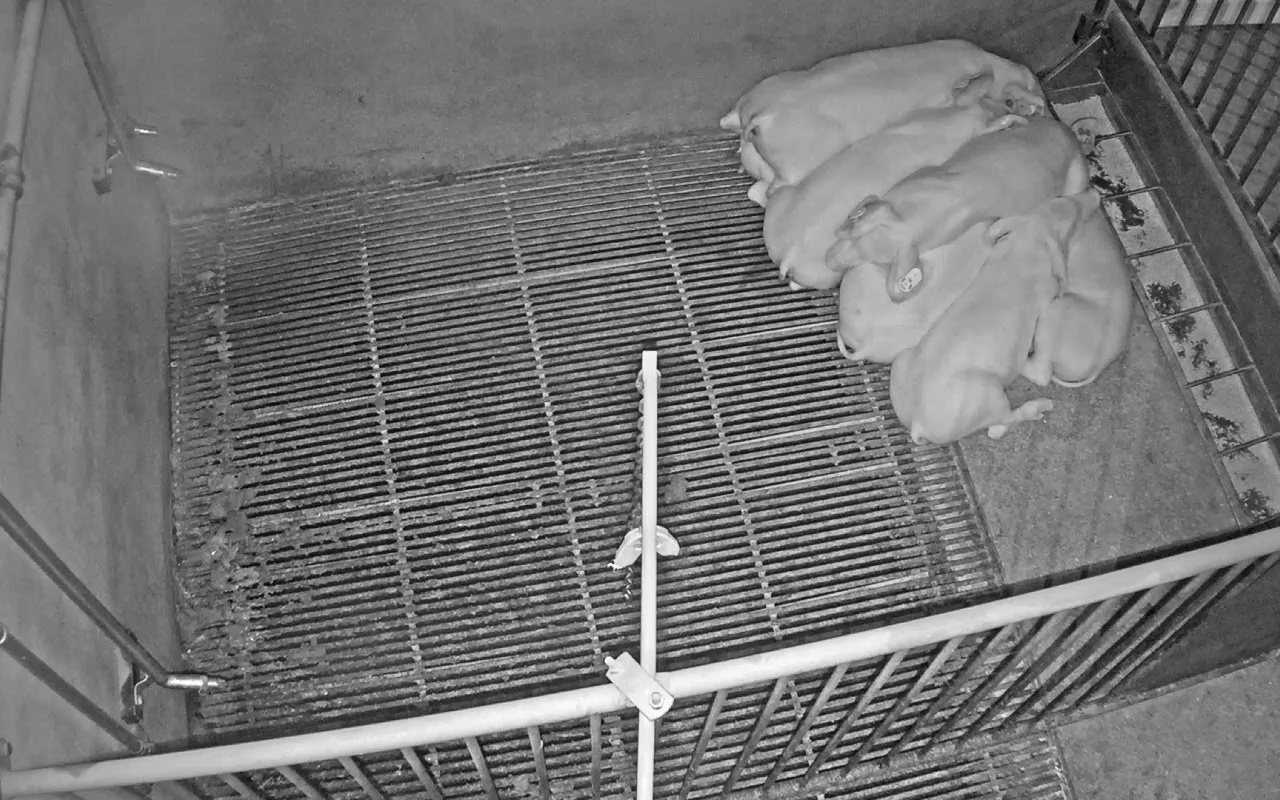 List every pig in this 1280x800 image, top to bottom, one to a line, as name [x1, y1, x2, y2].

pig [740, 40, 1053, 199]
pig [764, 73, 1028, 294]
pig [719, 107, 776, 209]
pig [825, 117, 1089, 302]
pig [887, 190, 1104, 448]
pig [1021, 209, 1134, 389]
pig [836, 218, 998, 364]